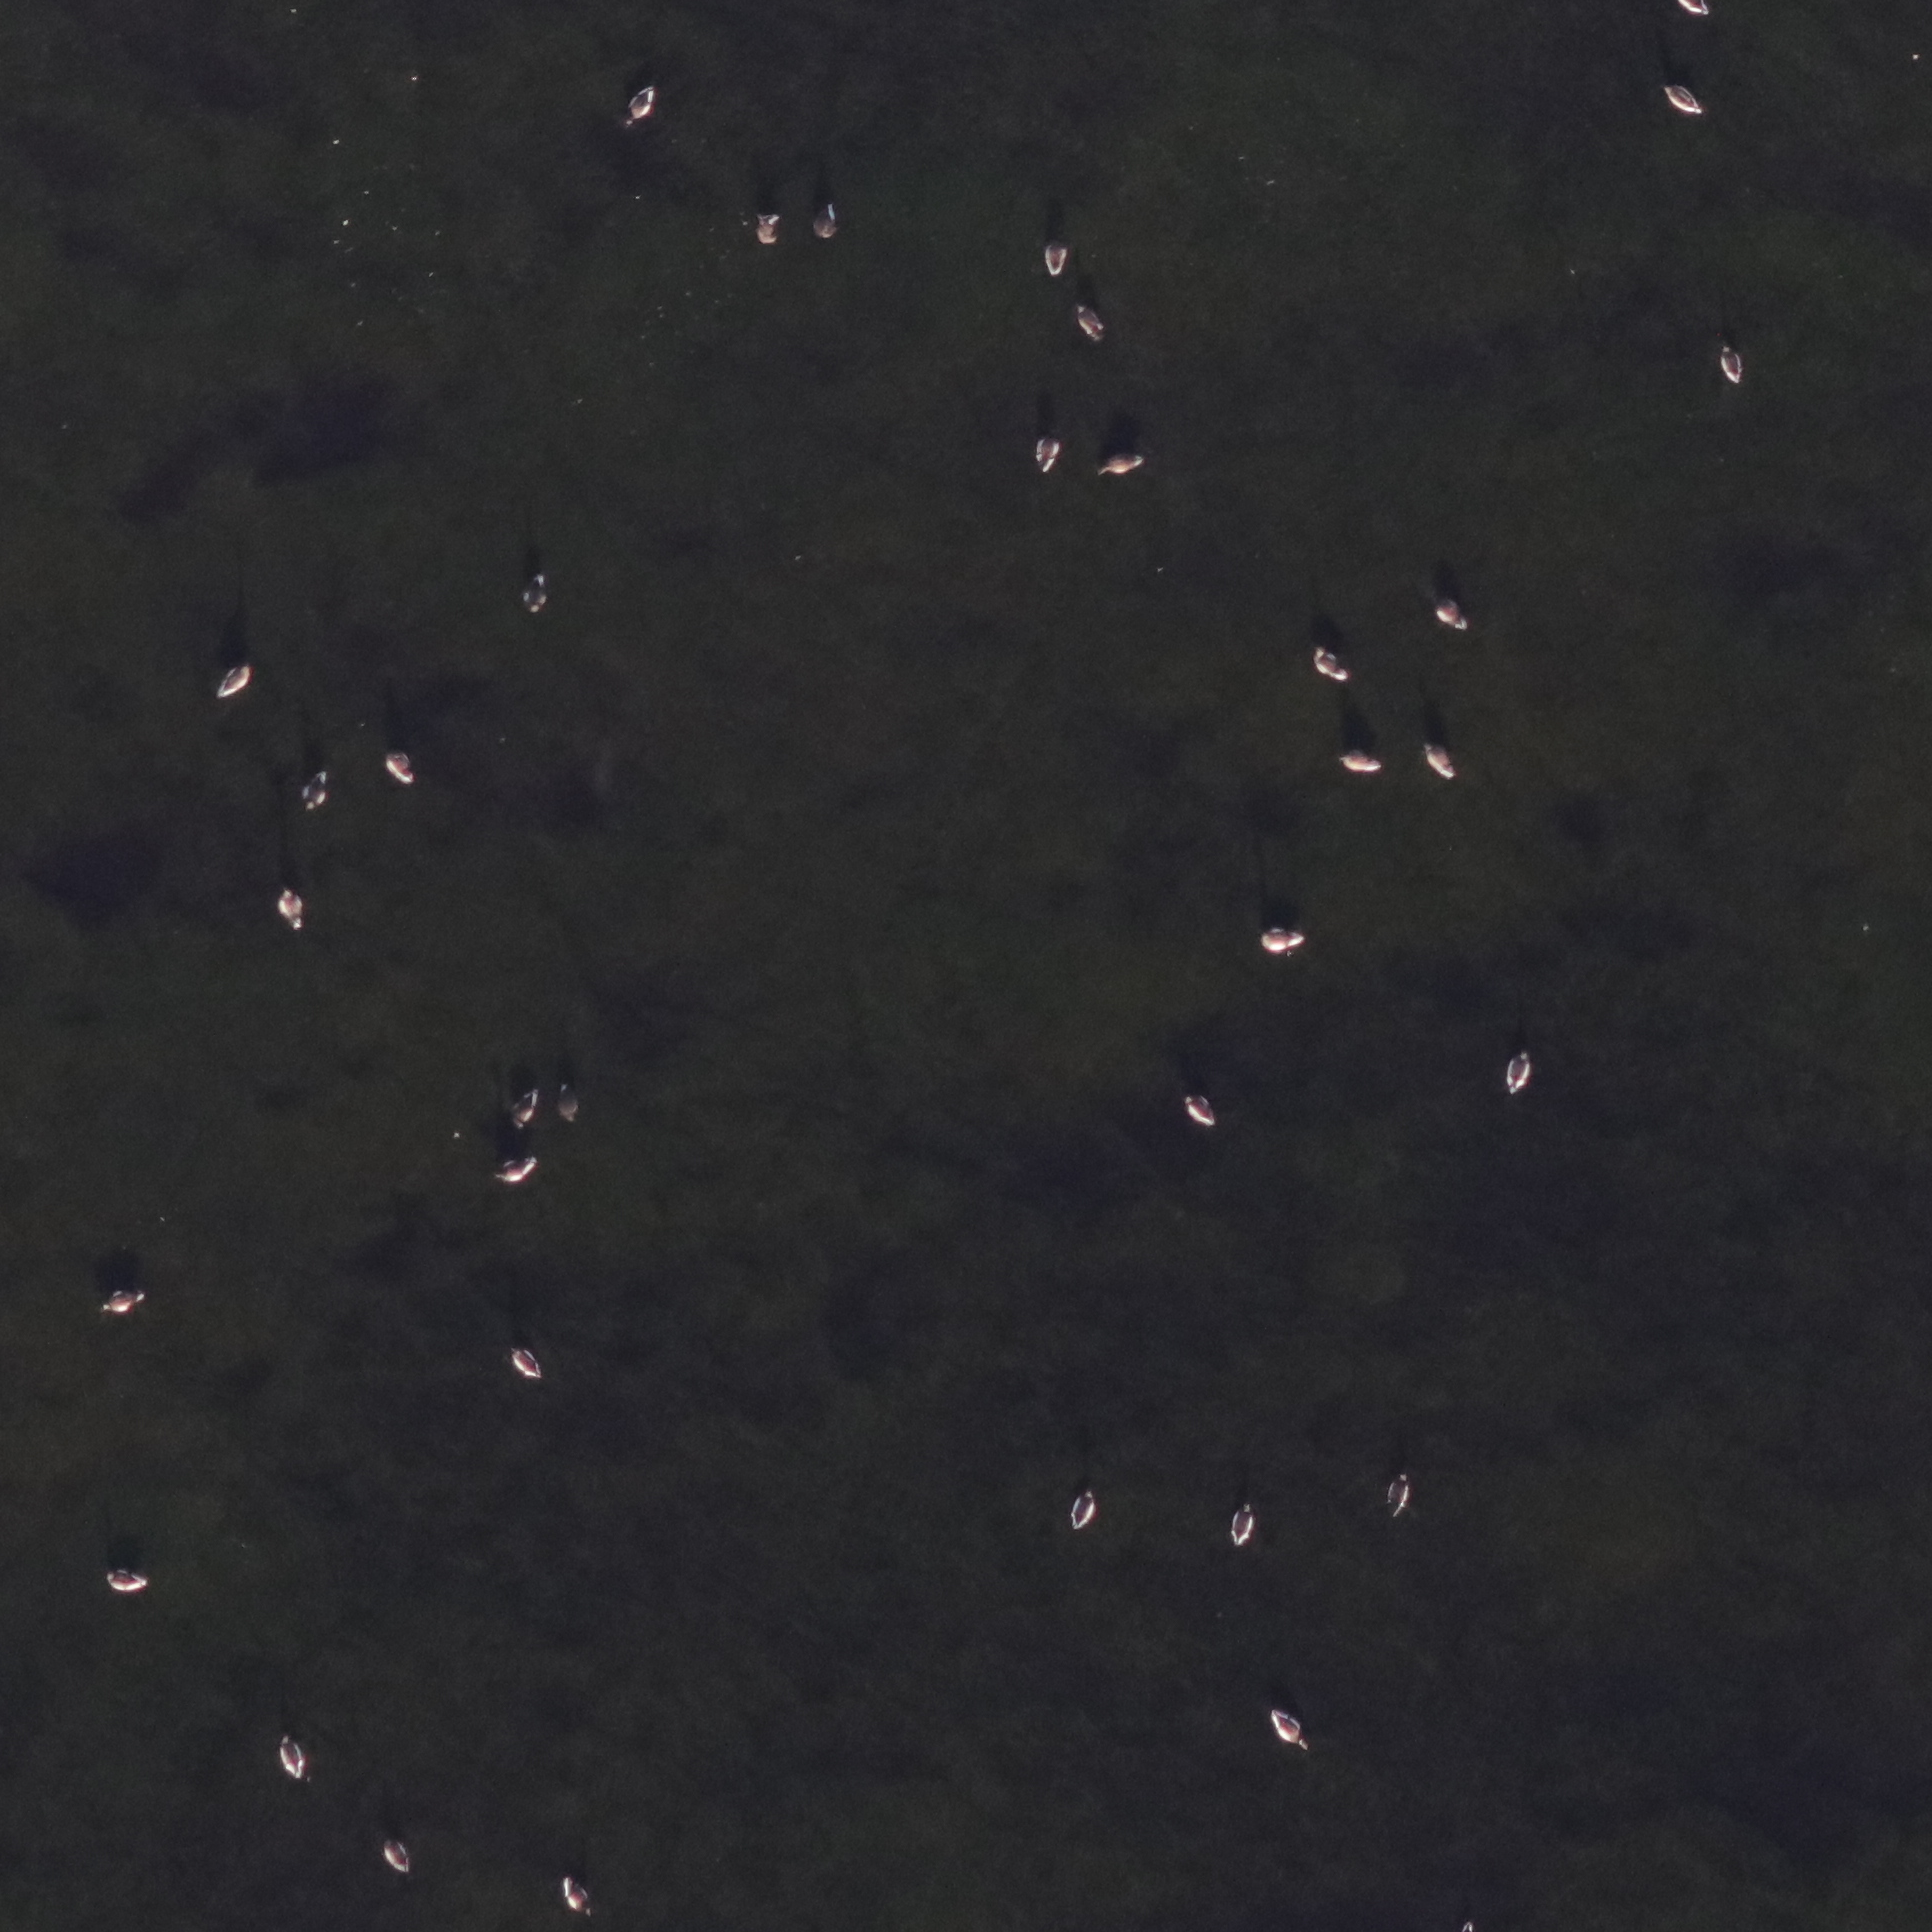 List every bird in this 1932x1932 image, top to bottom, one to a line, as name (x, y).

brant (1682, 96)
brant (638, 107)
brant (823, 224)
brant (765, 229)
brant (1054, 257)
brant (1089, 321)
brant (1729, 362)
brant (1047, 450)
brant (1118, 463)
brant (534, 592)
brant (1450, 612)
brant (1330, 664)
brant (232, 679)
brant (1360, 757)
brant (1443, 762)
brant (400, 763)
brant (315, 790)
brant (290, 906)
brant (1280, 938)
brant (1517, 1071)
brant (568, 1105)
brant (521, 1108)
brant (1201, 1109)
brant (516, 1168)
brant (123, 1300)
brant (526, 1361)
brant (1397, 1494)
brant (1083, 1510)
brant (1242, 1524)
brant (125, 1579)
brant (1287, 1727)
brant (291, 1755)
brant (394, 1855)
brant (577, 1895)